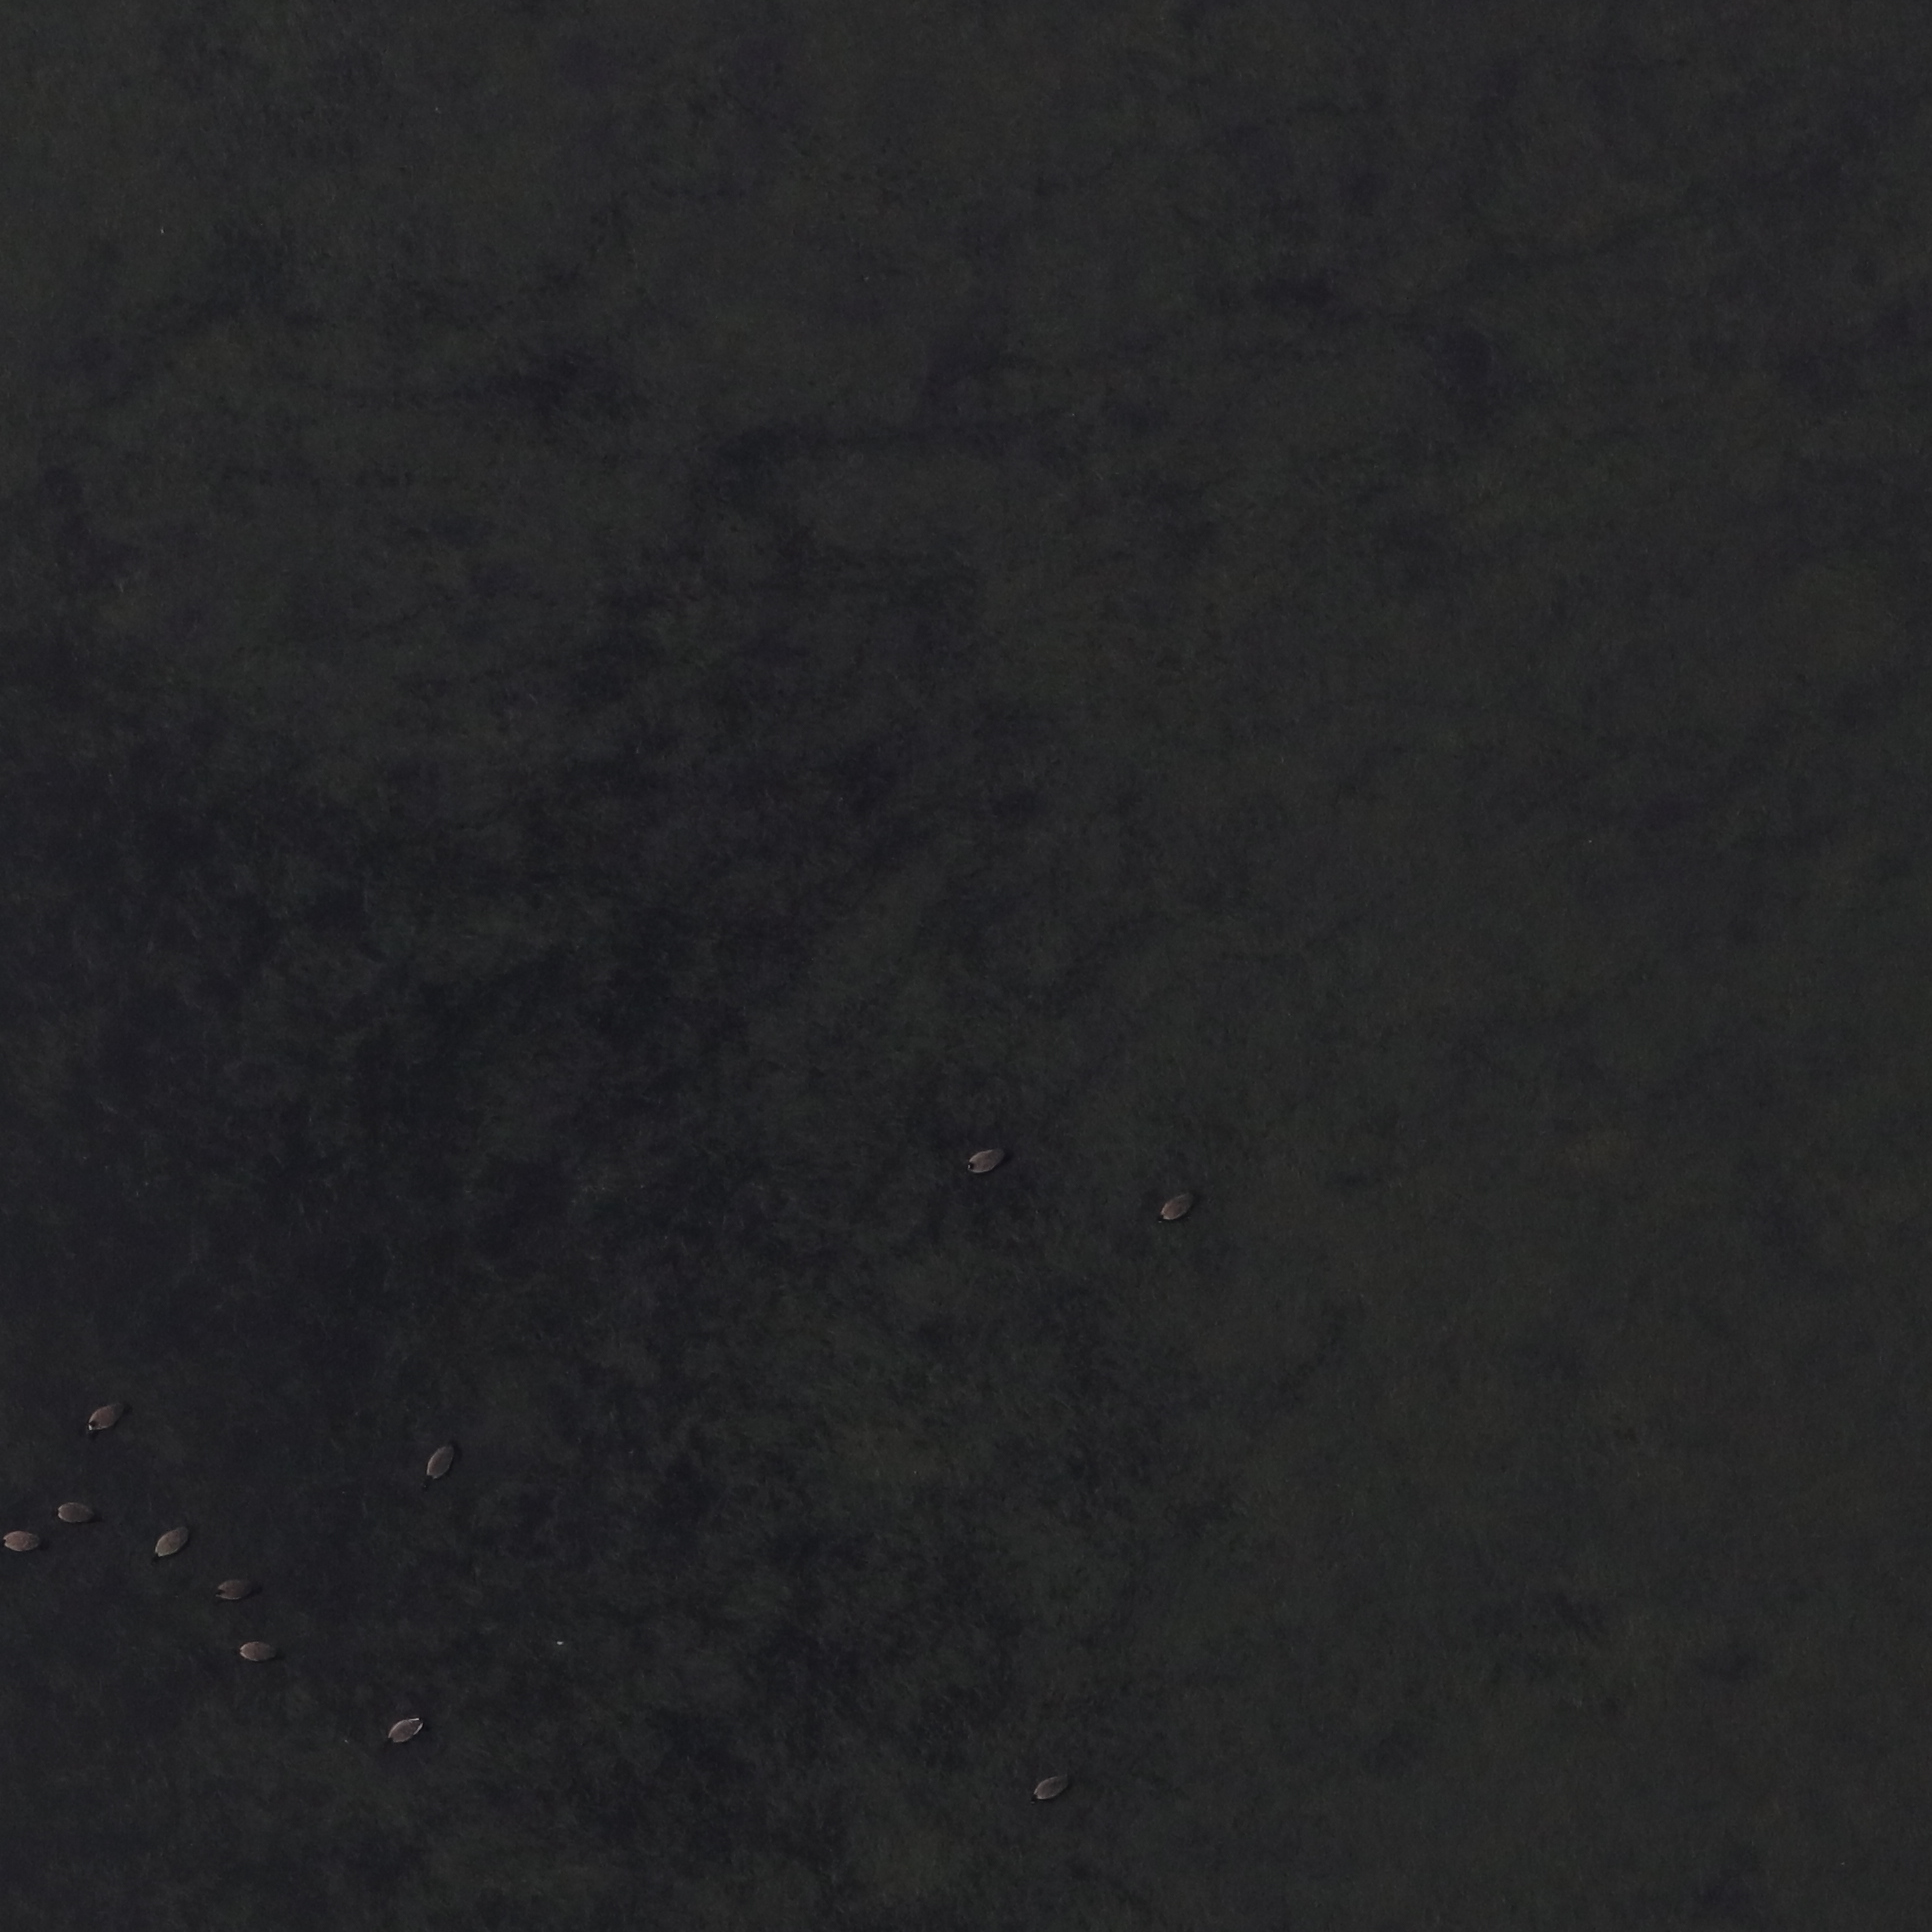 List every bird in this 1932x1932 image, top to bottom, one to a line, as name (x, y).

Canada goose (985, 1162)
Canada goose (1176, 1207)
Canada goose (103, 1416)
Canada goose (441, 1464)
Canada goose (75, 1512)
Canada goose (19, 1540)
Canada goose (170, 1541)
Canada goose (233, 1590)
Canada goose (256, 1650)
Canada goose (401, 1729)
Canada goose (1047, 1789)